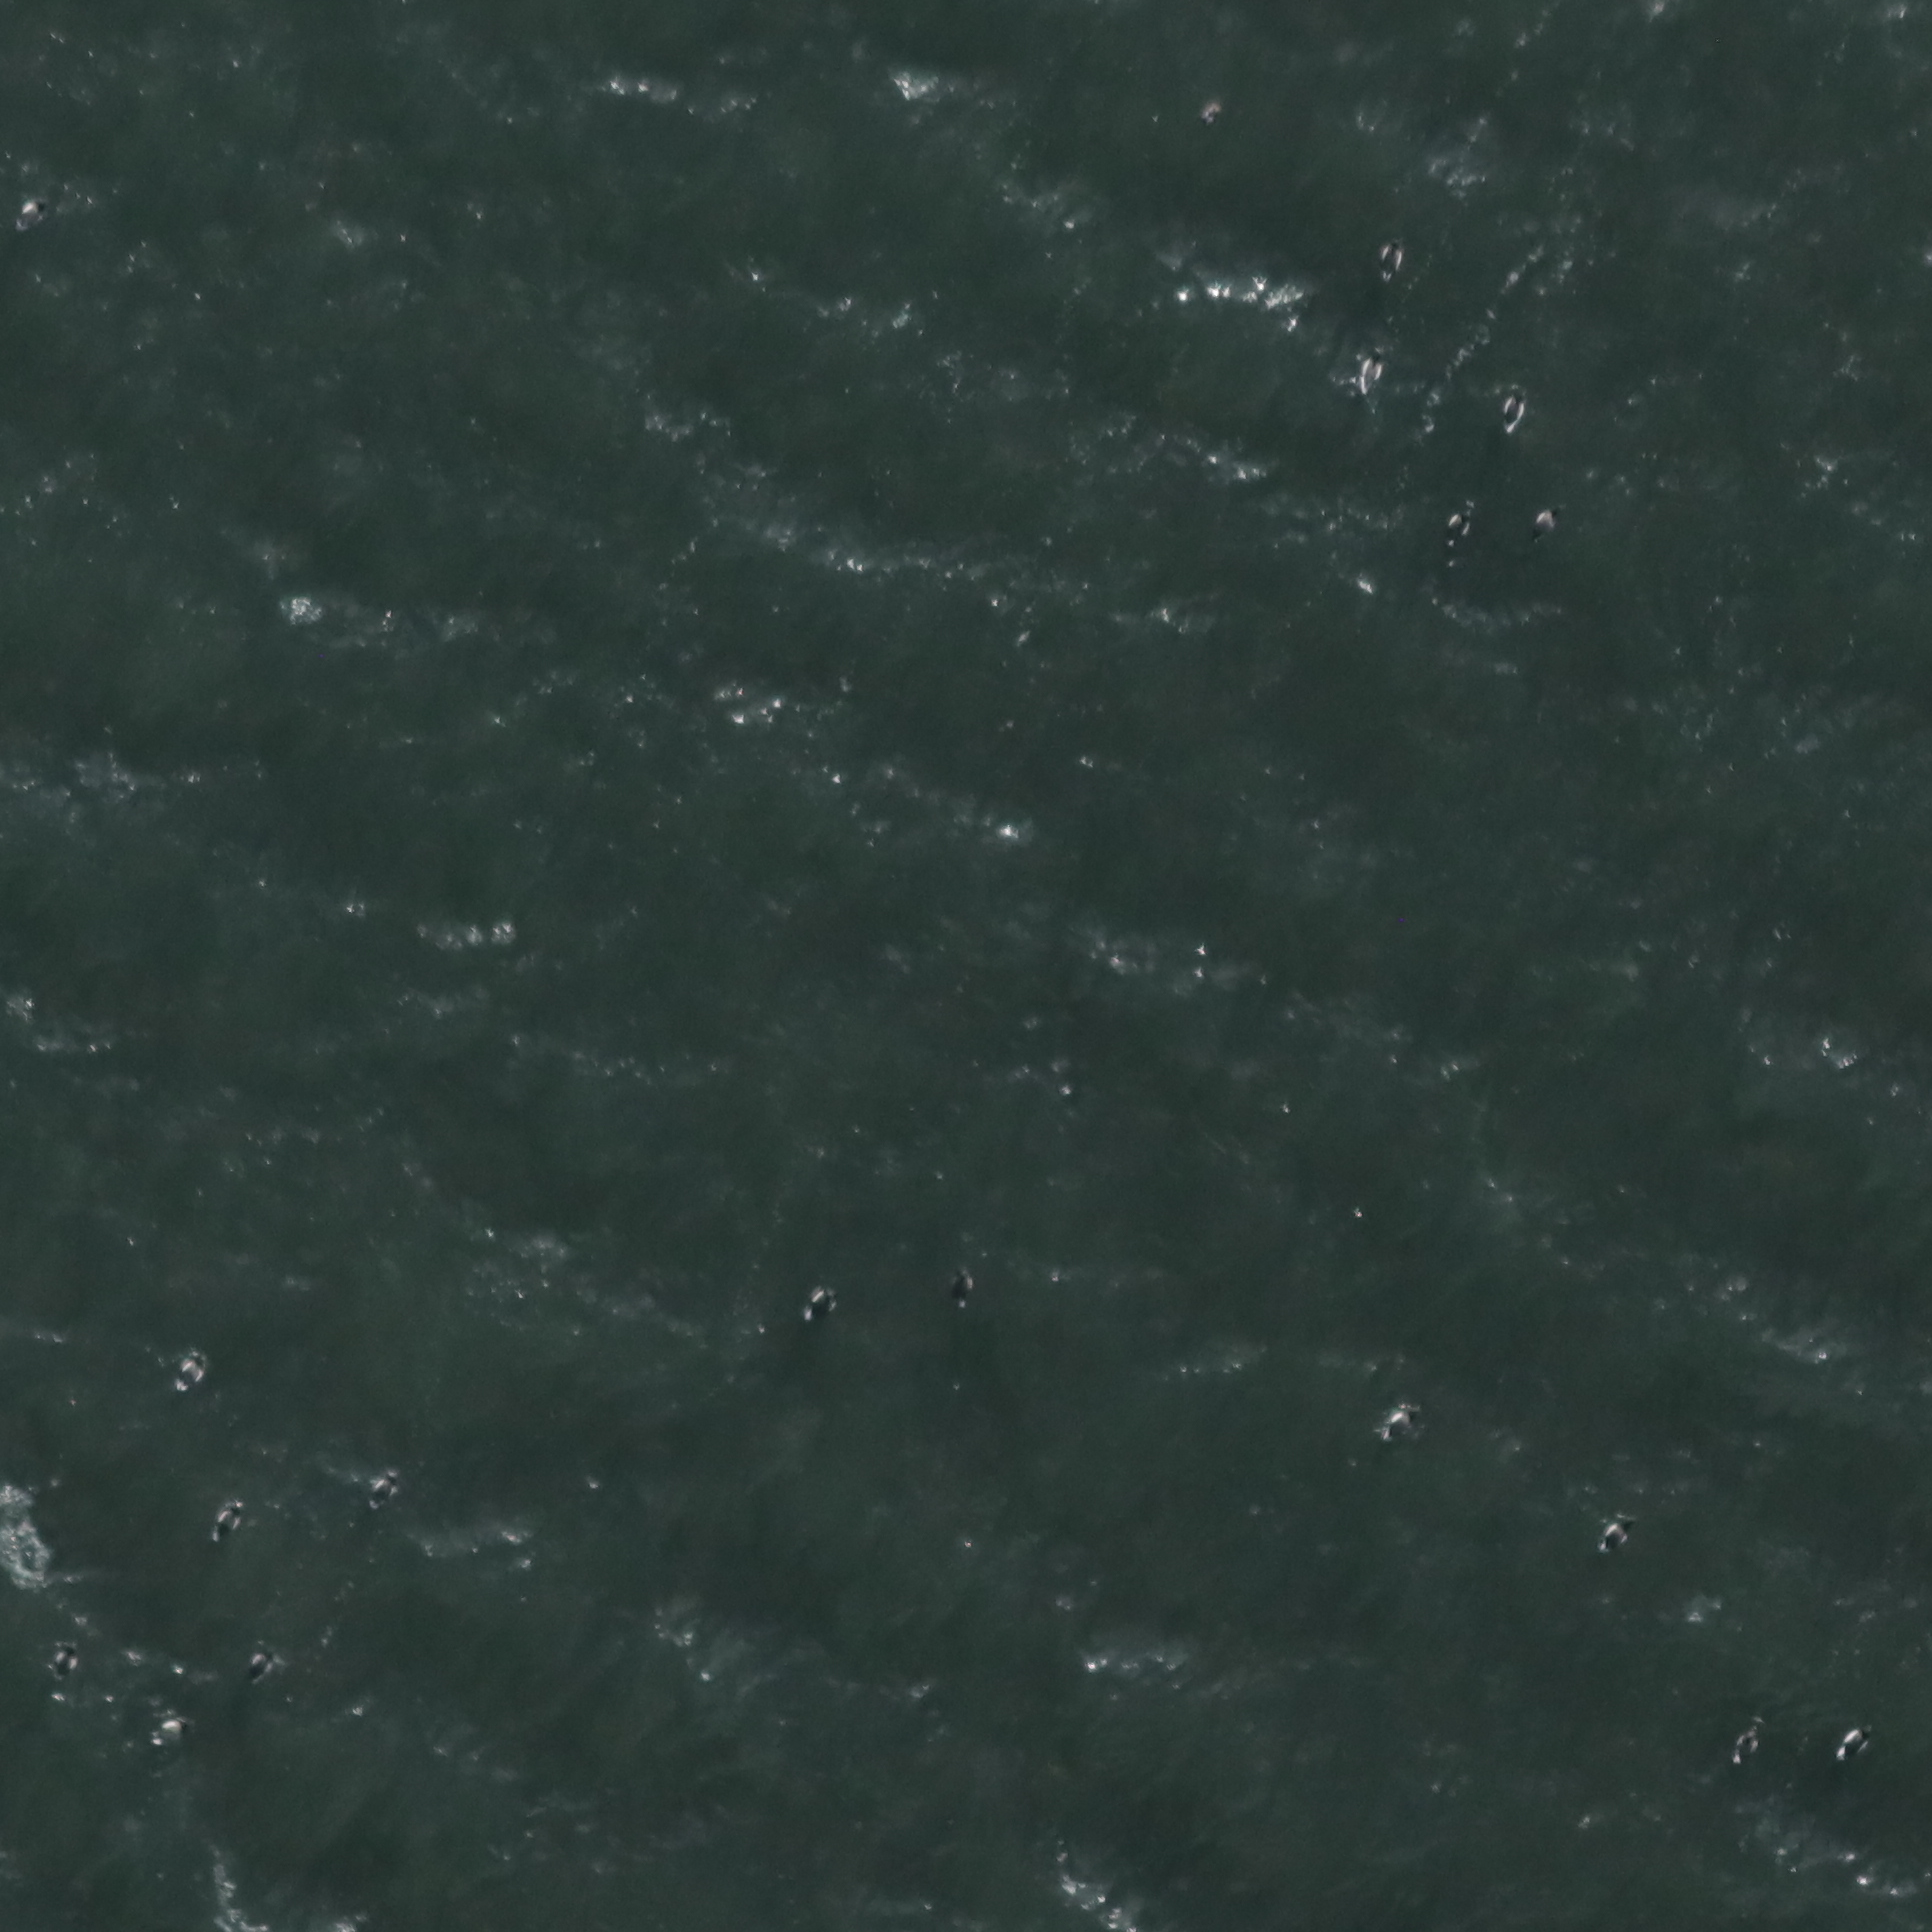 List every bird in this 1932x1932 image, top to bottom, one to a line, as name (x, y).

other bird (1211, 117)
brant (35, 213)
brant (1390, 261)
brant (1373, 375)
brant (1511, 411)
brant (1544, 525)
brant (1458, 529)
brant (961, 1284)
brant (820, 1303)
brant (188, 1371)
brant (1397, 1424)
brant (379, 1490)
brant (227, 1522)
brant (1615, 1536)
brant (65, 1665)
brant (261, 1669)
brant (171, 1729)
brant (1854, 1745)
brant (1744, 1746)